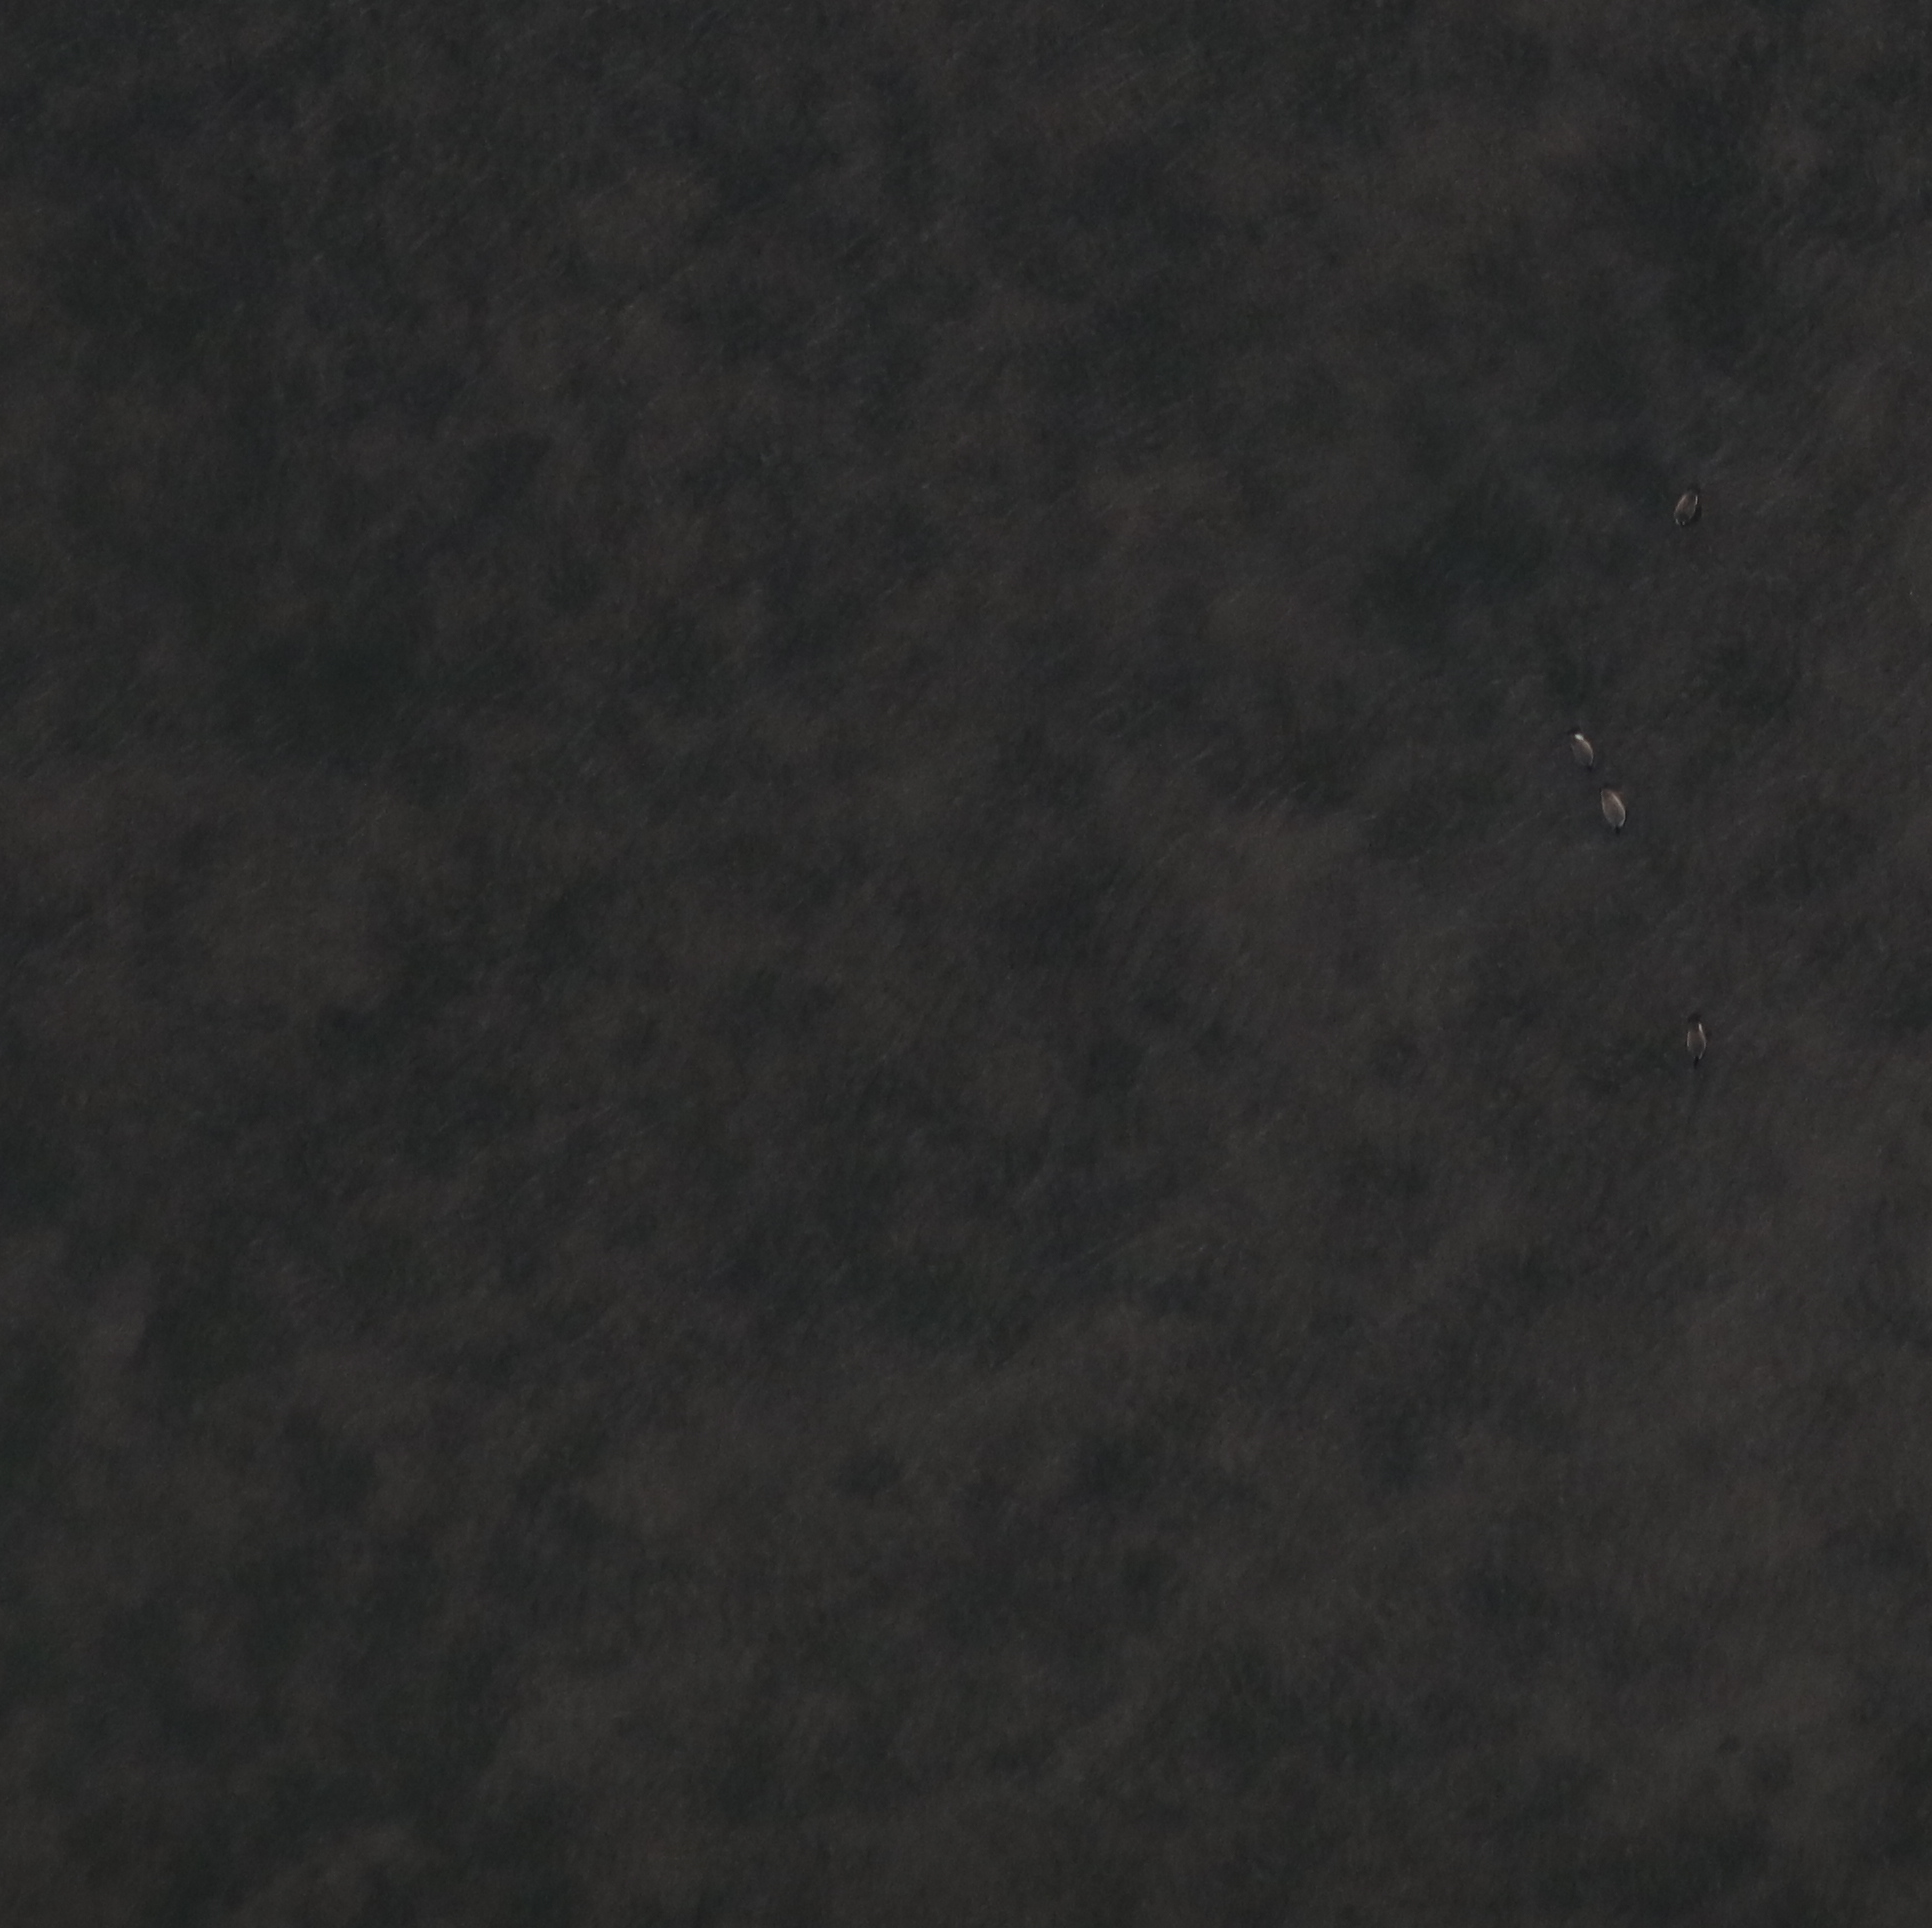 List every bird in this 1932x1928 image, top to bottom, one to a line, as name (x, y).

Canada goose (1685, 508)
Canada goose (1585, 752)
Canada goose (1614, 809)
Canada goose (1699, 1046)